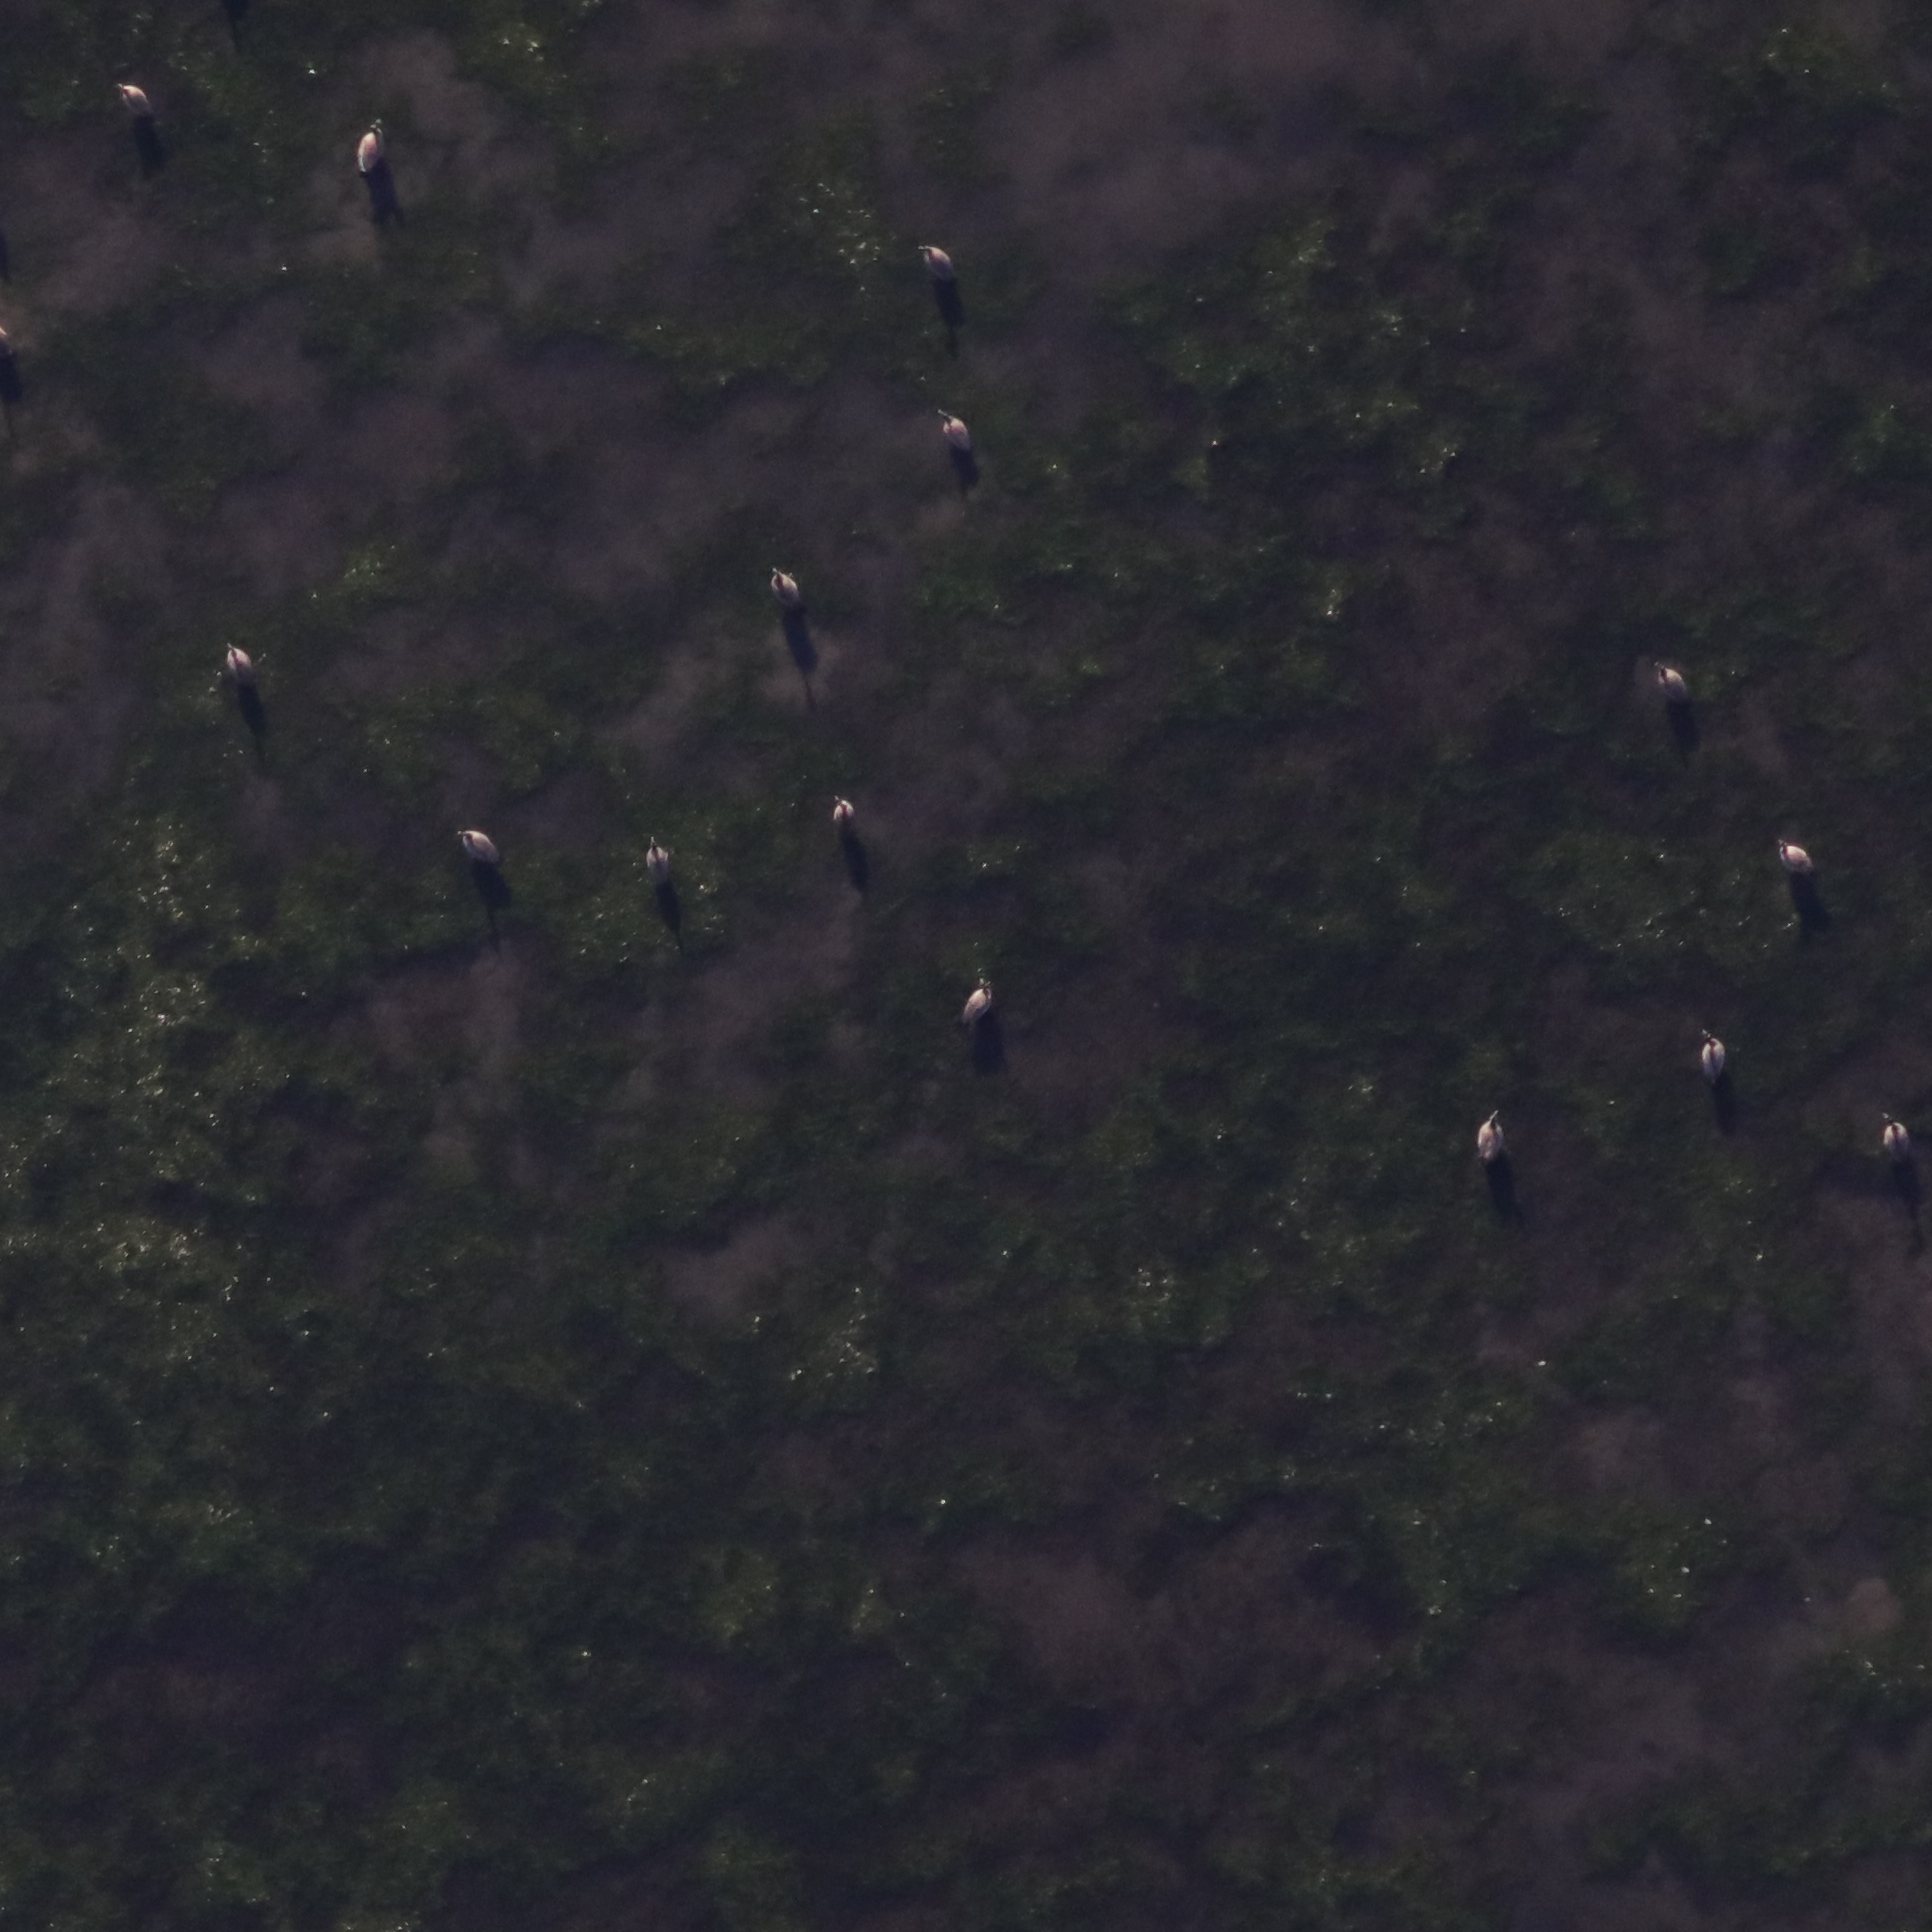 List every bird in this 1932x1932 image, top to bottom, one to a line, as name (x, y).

Canada goose (134, 100)
Canada goose (371, 149)
Canada goose (942, 262)
Canada goose (957, 428)
Canada goose (784, 589)
Canada goose (244, 669)
Canada goose (1672, 683)
Canada goose (839, 817)
Canada goose (481, 848)
Canada goose (658, 859)
Canada goose (1800, 861)
Canada goose (976, 1008)
Canada goose (1715, 1059)
Canada goose (1893, 1141)
Canada goose (1489, 1143)